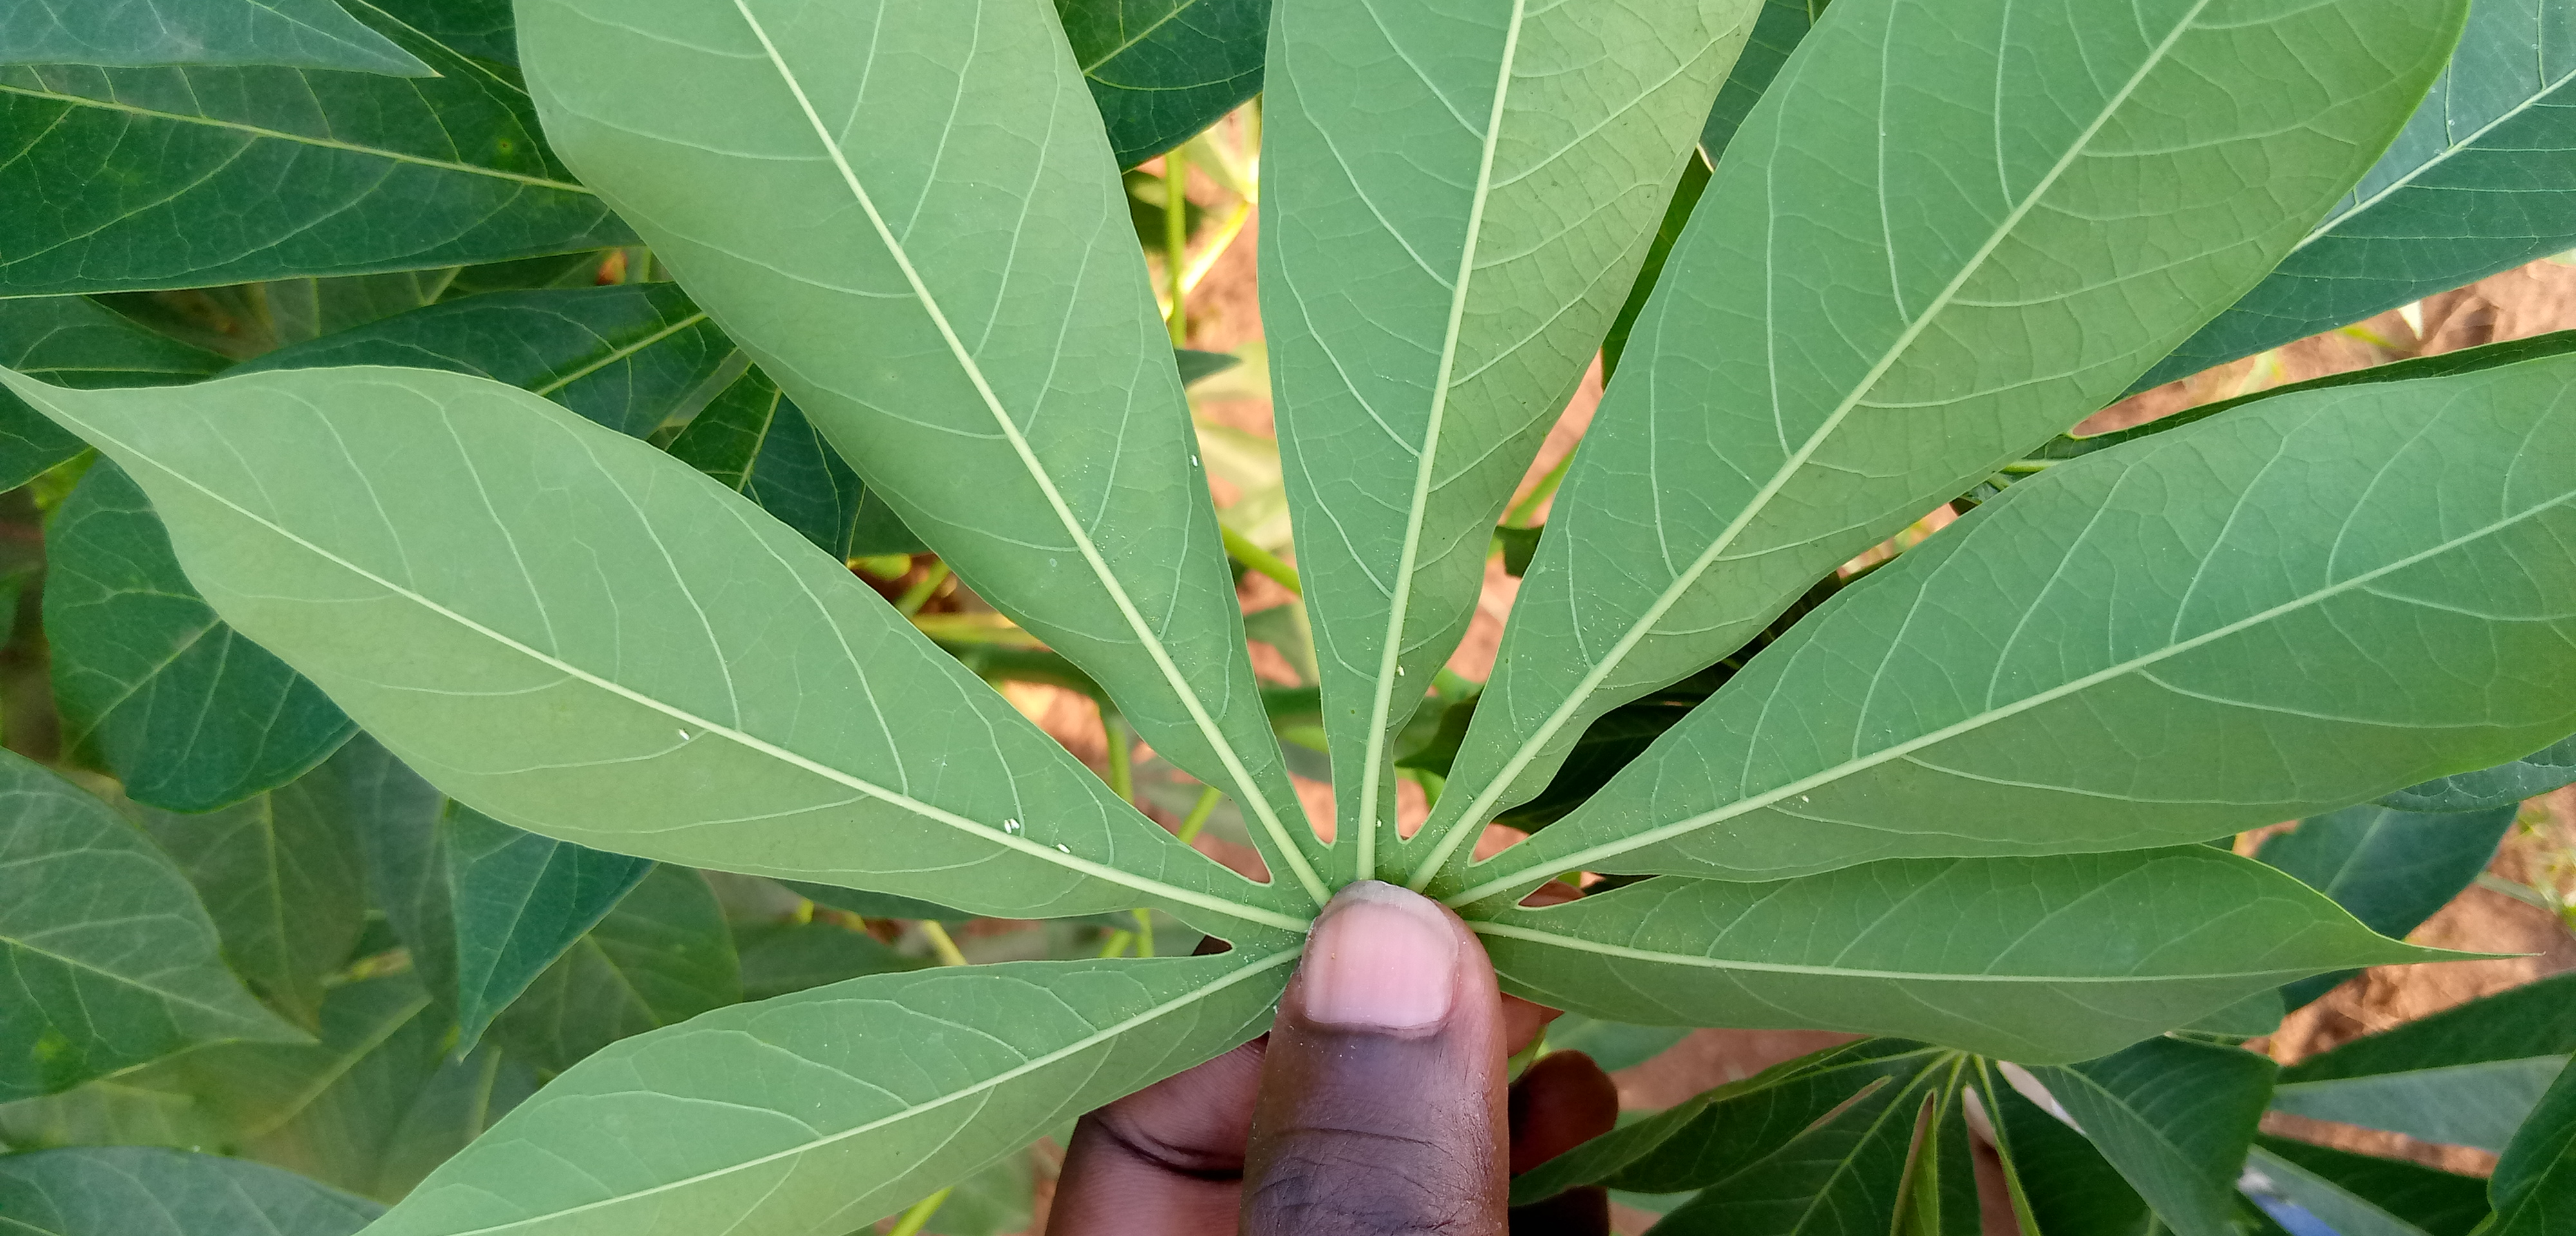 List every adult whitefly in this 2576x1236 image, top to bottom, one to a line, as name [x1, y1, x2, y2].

whitefly [1188, 453, 1201, 469]
whitefly [1396, 662, 1407, 679]
whitefly [676, 726, 692, 744]
whitefly [1800, 792, 1811, 807]
whitefly [1002, 814, 1022, 836]
whitefly [1374, 816, 1385, 829]
whitefly [1054, 840, 1073, 856]